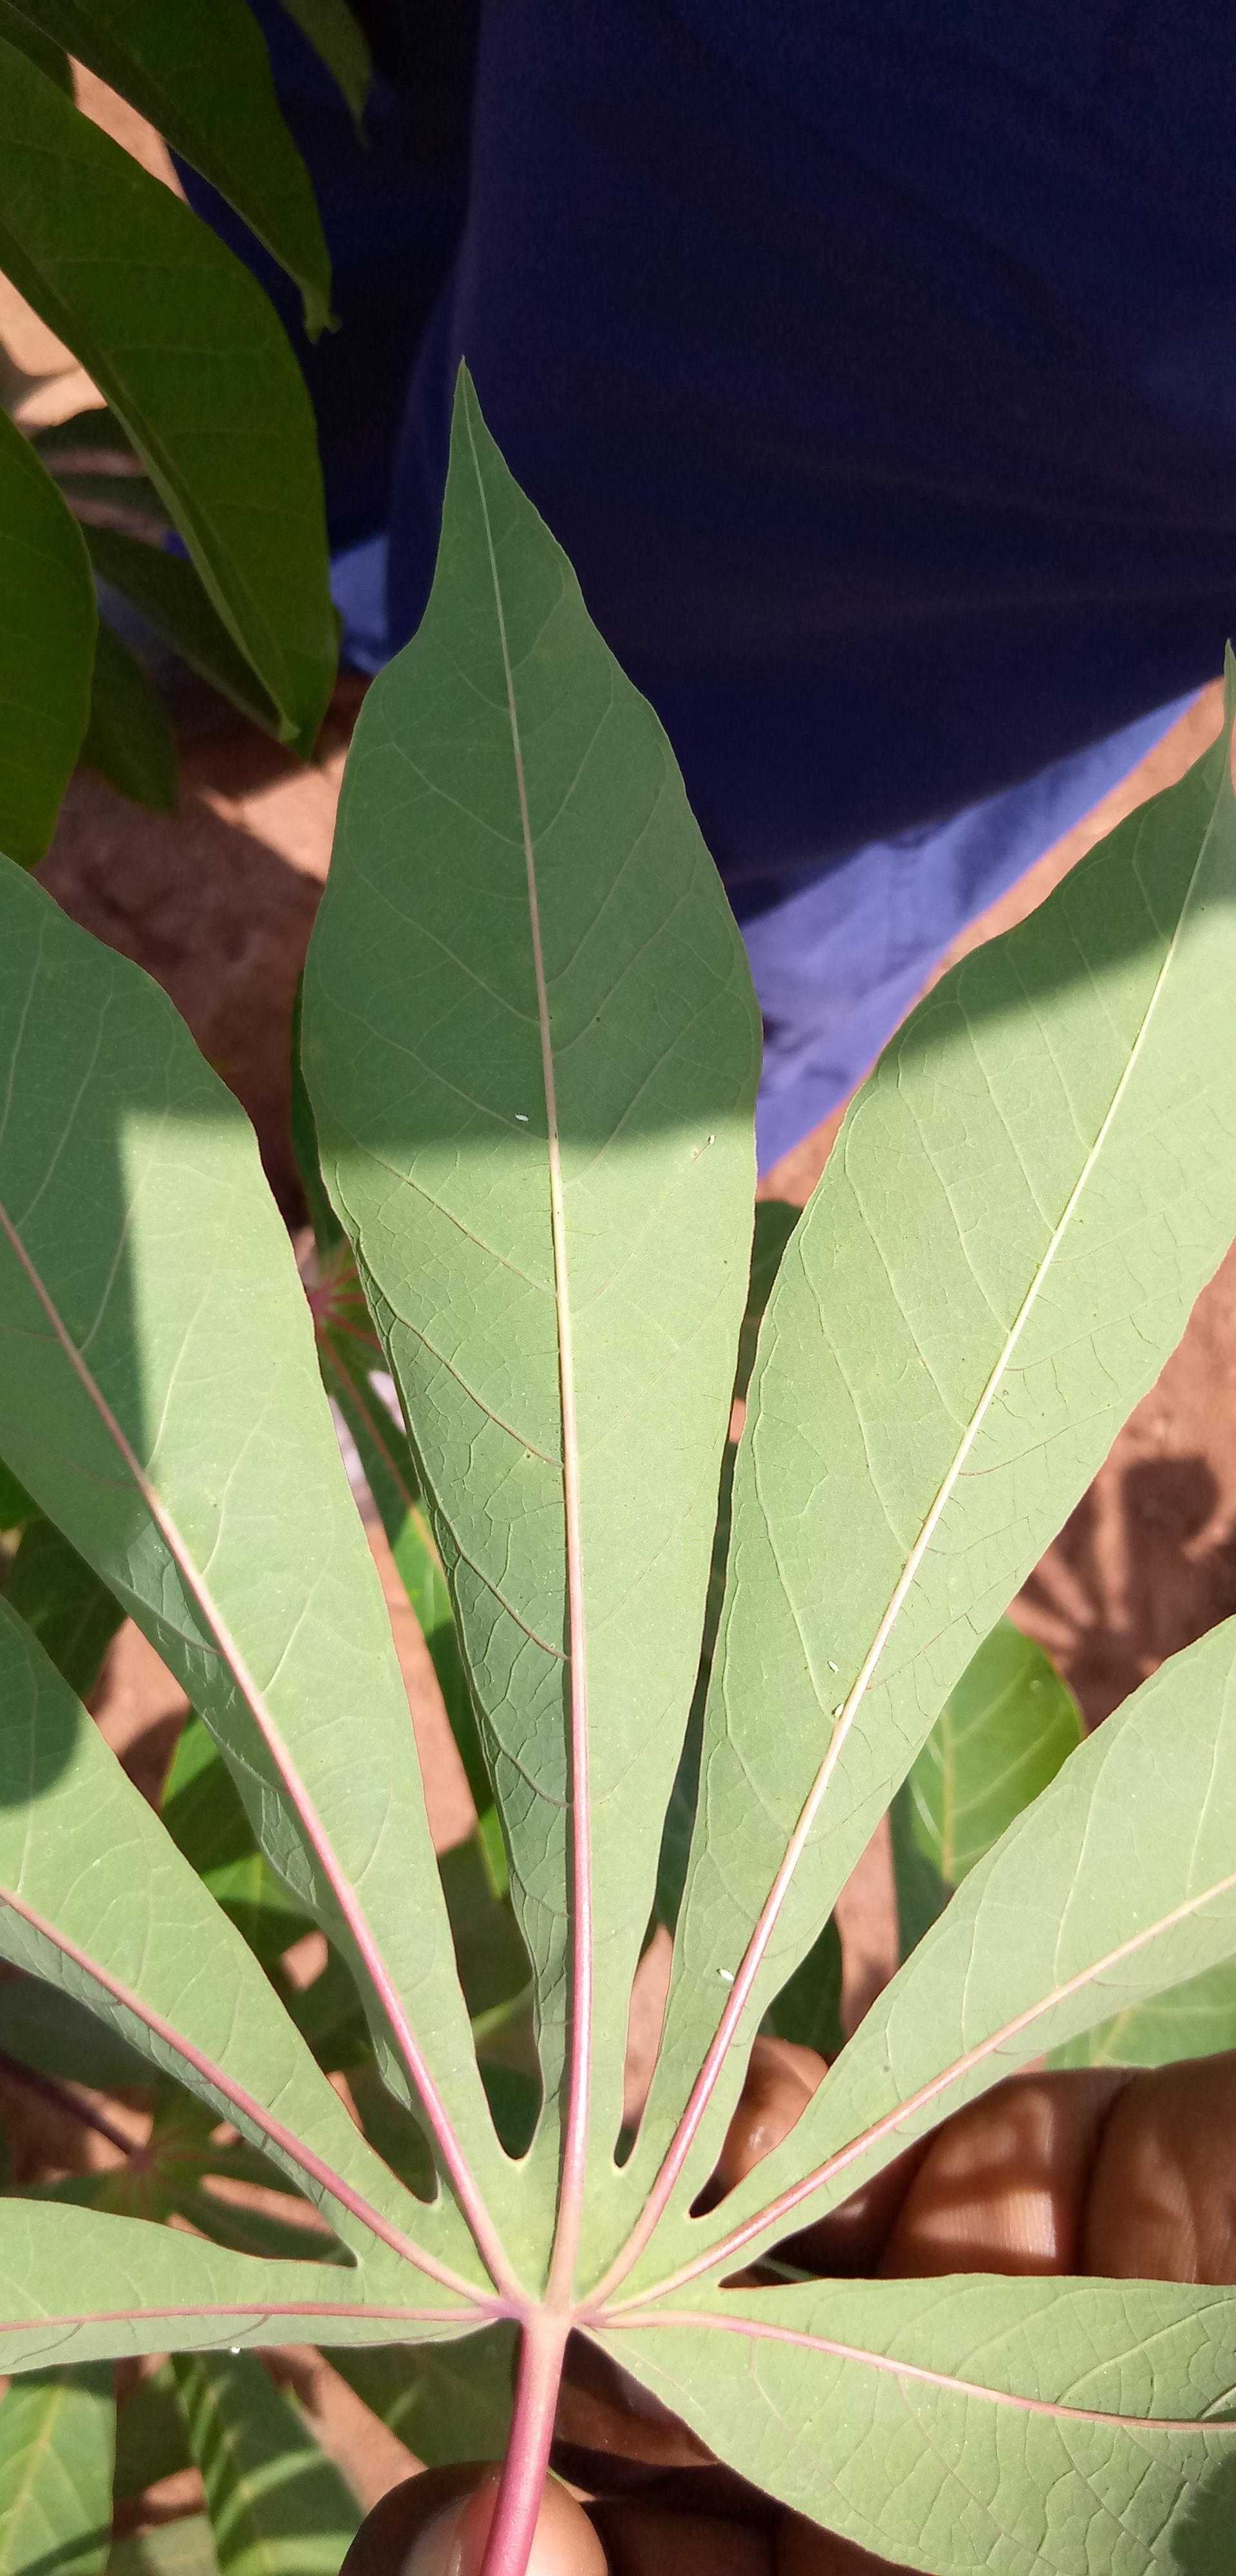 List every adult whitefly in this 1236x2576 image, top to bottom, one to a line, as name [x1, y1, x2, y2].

whitefly [509, 1099, 536, 1133]
whitefly [816, 1648, 850, 1680]
whitefly [824, 1697, 863, 1740]
whitefly [712, 1957, 743, 1996]
whitefly [225, 2336, 246, 2362]